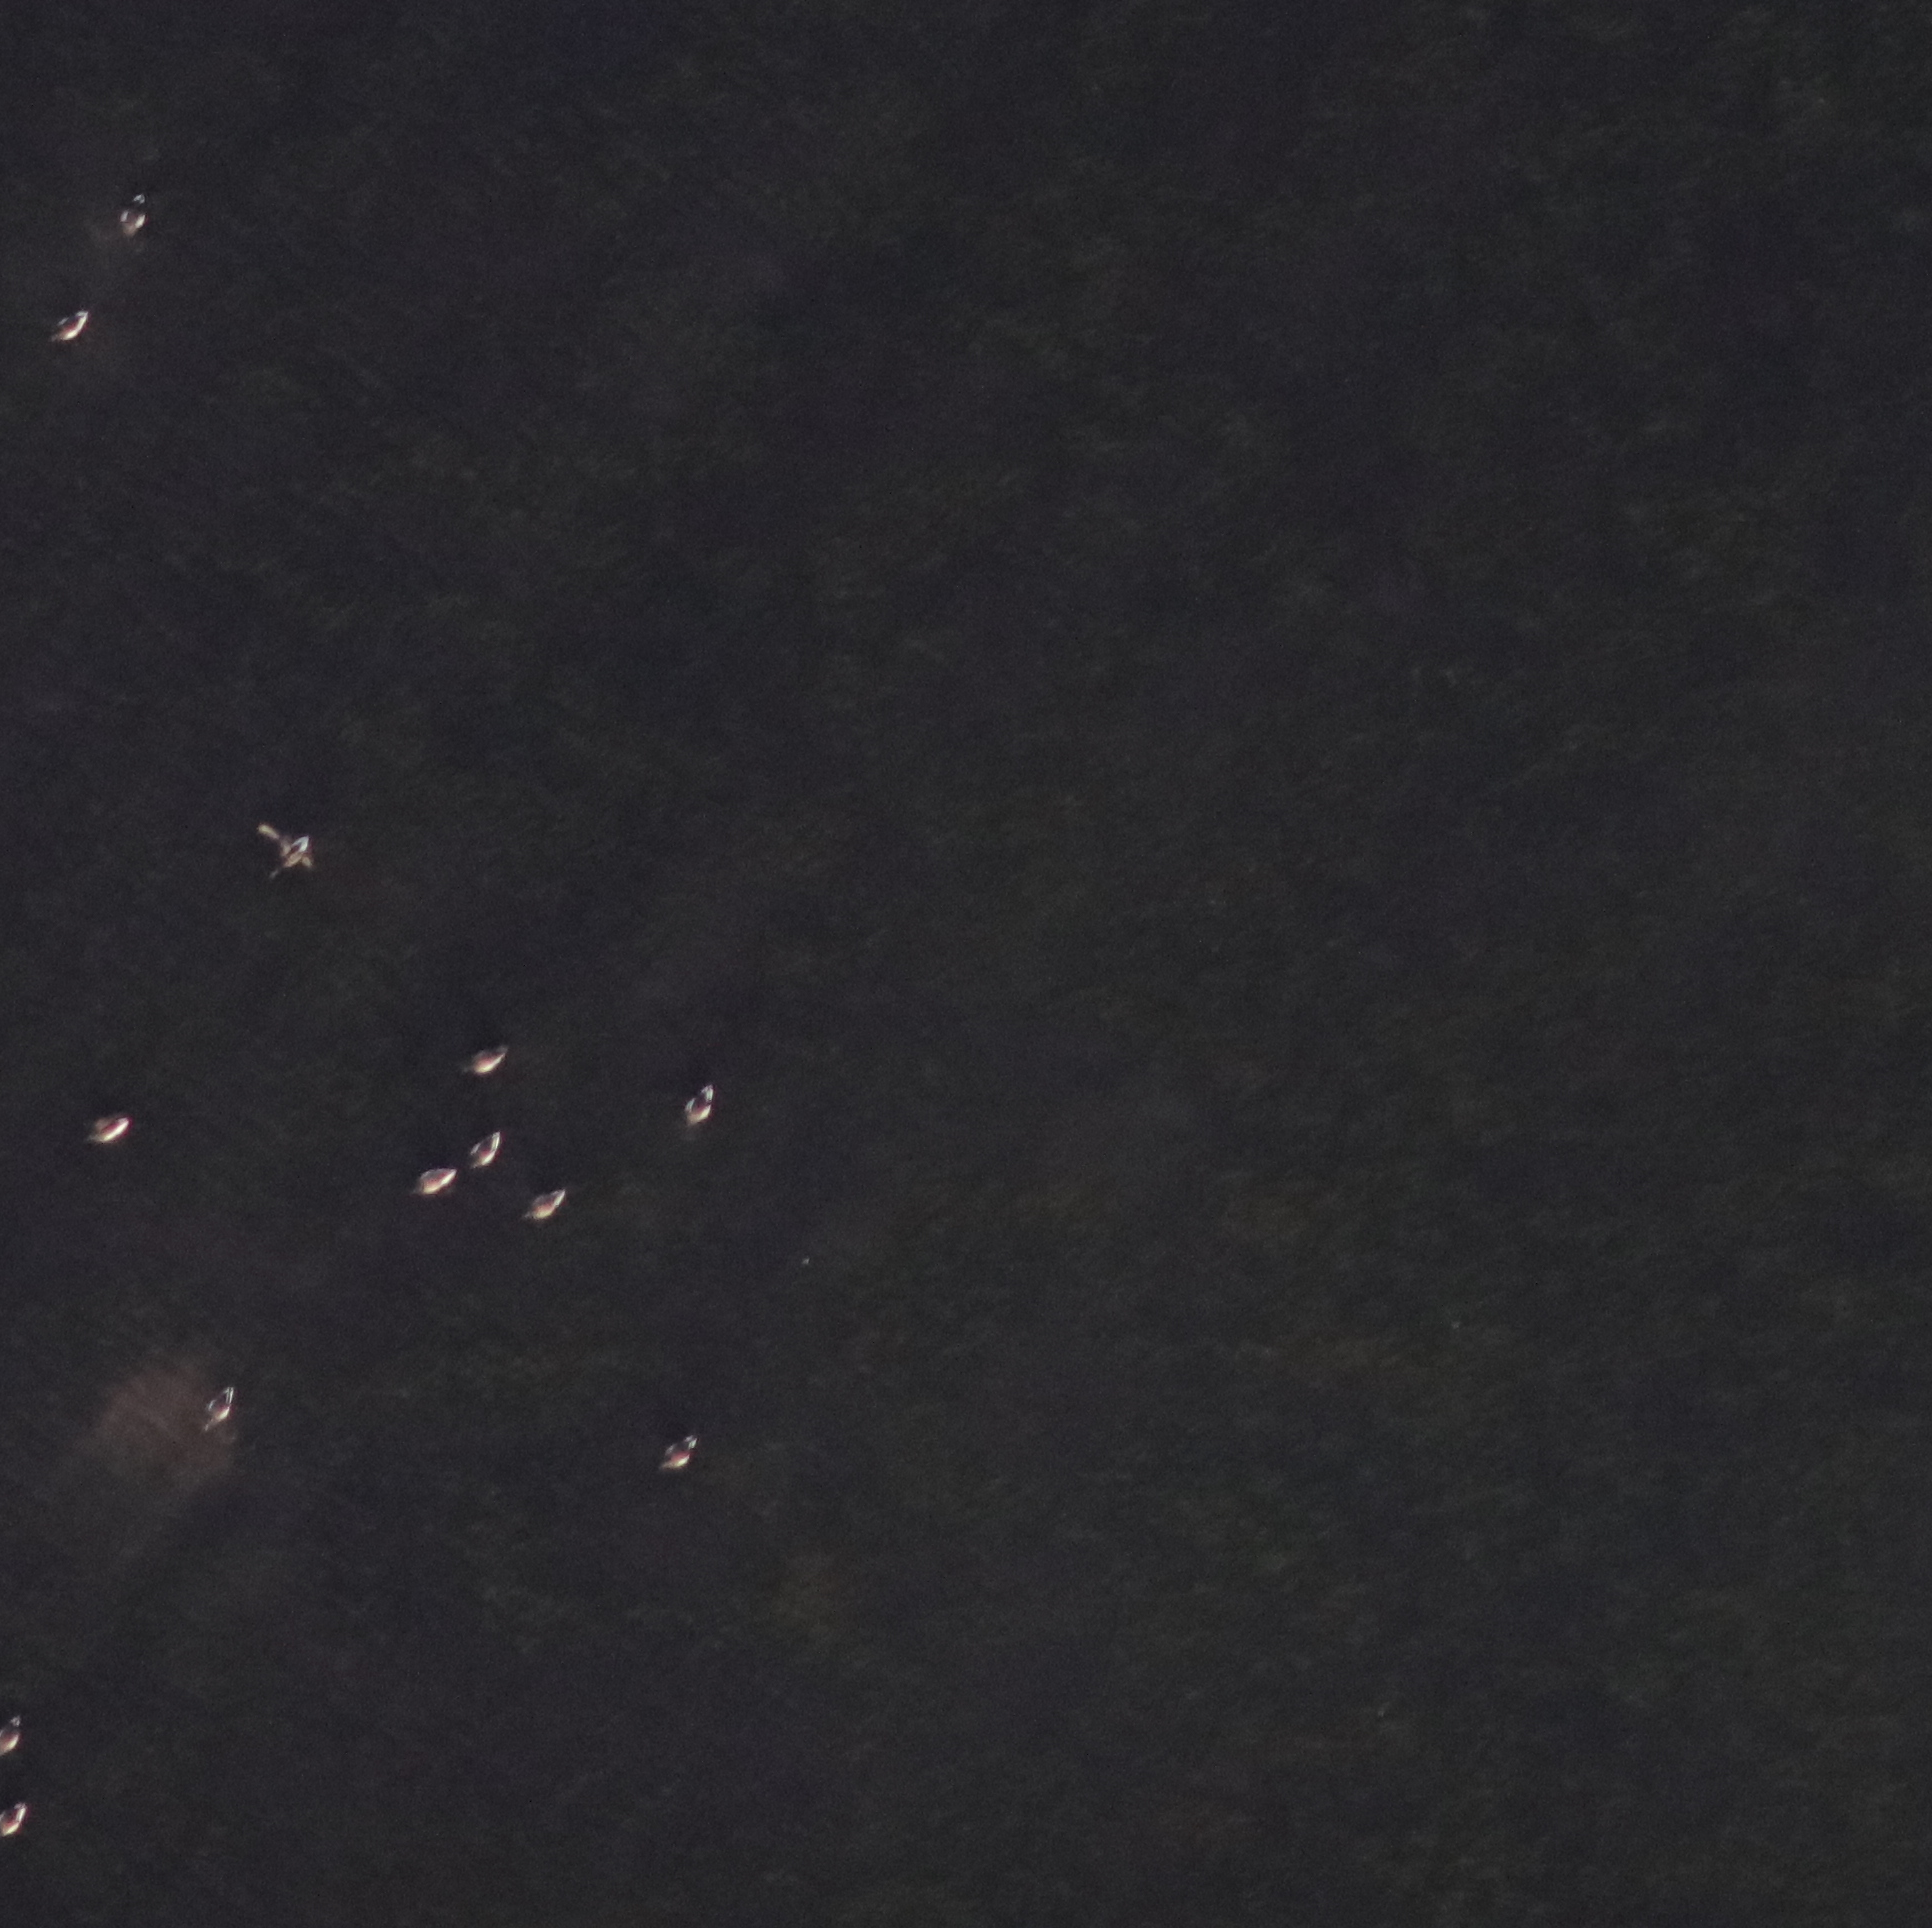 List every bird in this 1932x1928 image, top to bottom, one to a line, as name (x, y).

brant (134, 217)
brant (68, 327)
brant (292, 852)
brant (487, 1057)
brant (699, 1108)
brant (112, 1124)
brant (484, 1146)
brant (431, 1180)
brant (545, 1204)
brant (219, 1409)
brant (678, 1452)
brant (7, 1736)
brant (8, 1819)